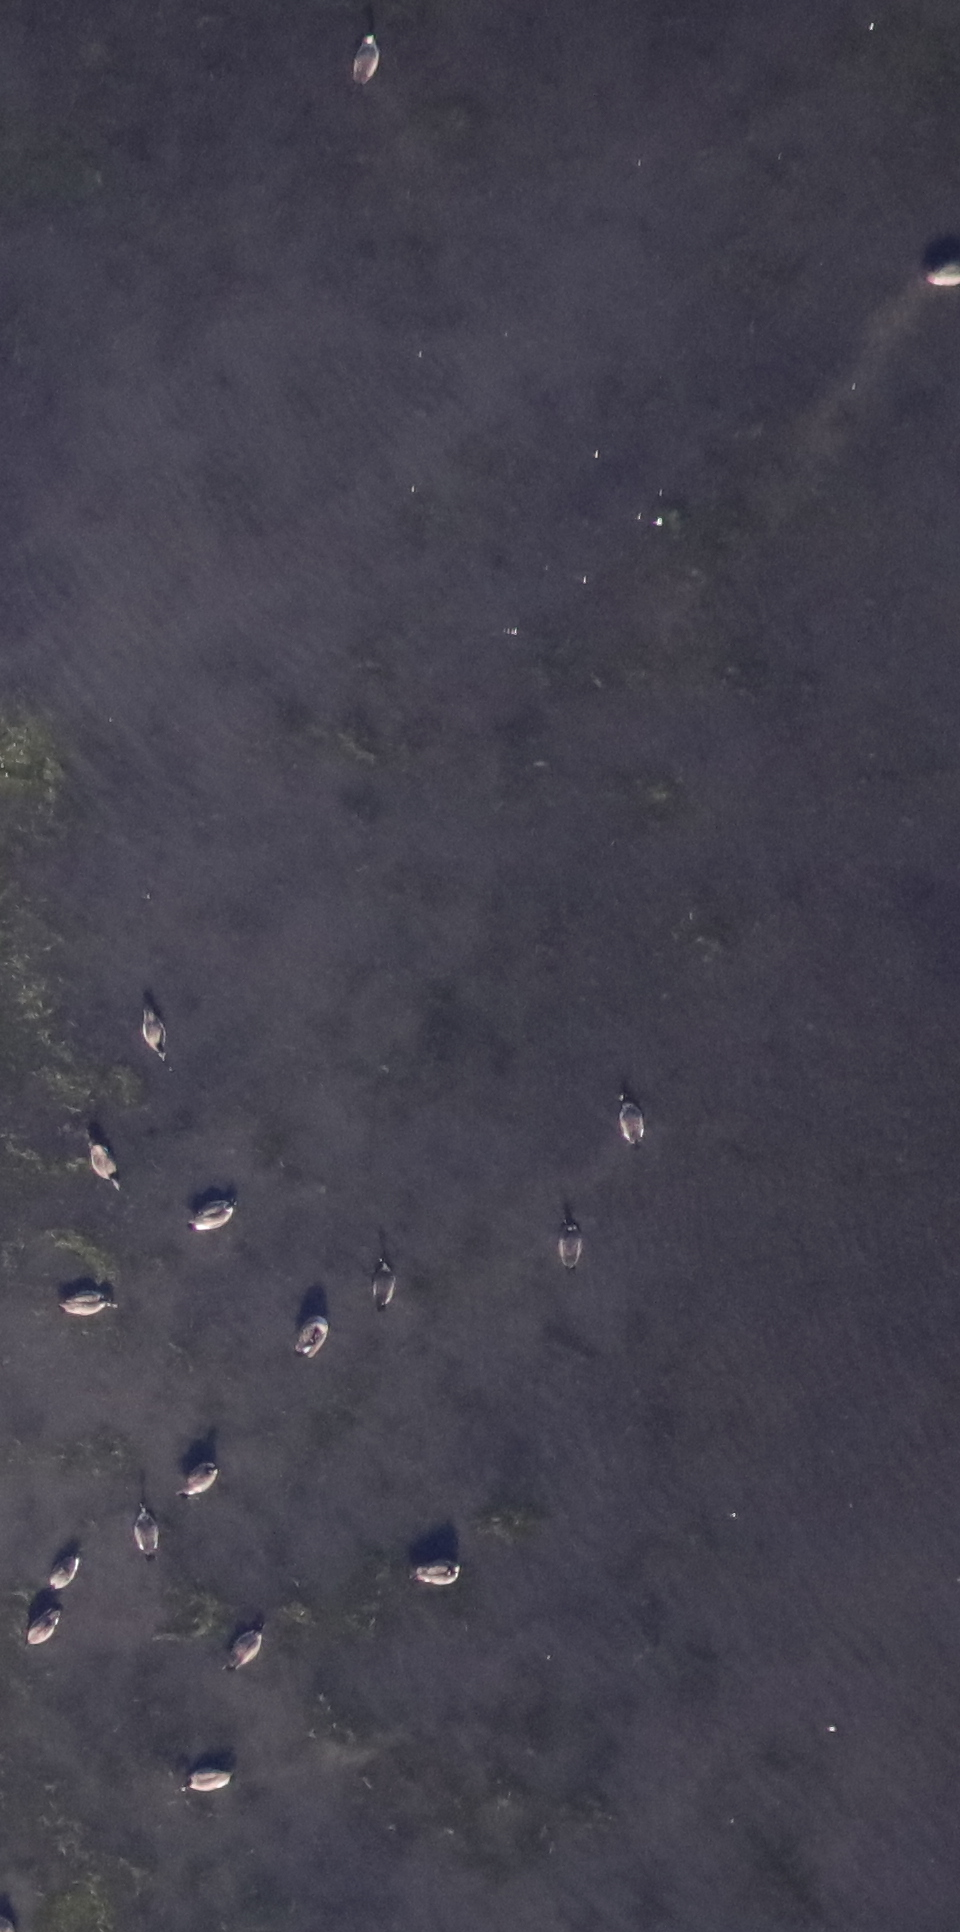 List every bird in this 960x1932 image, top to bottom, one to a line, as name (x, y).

Canada goose (364, 65)
Canada goose (947, 280)
Canada goose (156, 1031)
Canada goose (630, 1123)
Canada goose (102, 1161)
Canada goose (212, 1217)
Canada goose (572, 1244)
Canada goose (384, 1286)
Canada goose (81, 1303)
Canada goose (312, 1336)
Canada goose (199, 1480)
Canada goose (147, 1535)
Canada goose (435, 1572)
Canada goose (63, 1574)
Canada goose (40, 1628)
Canada goose (246, 1648)
Canada goose (207, 1778)